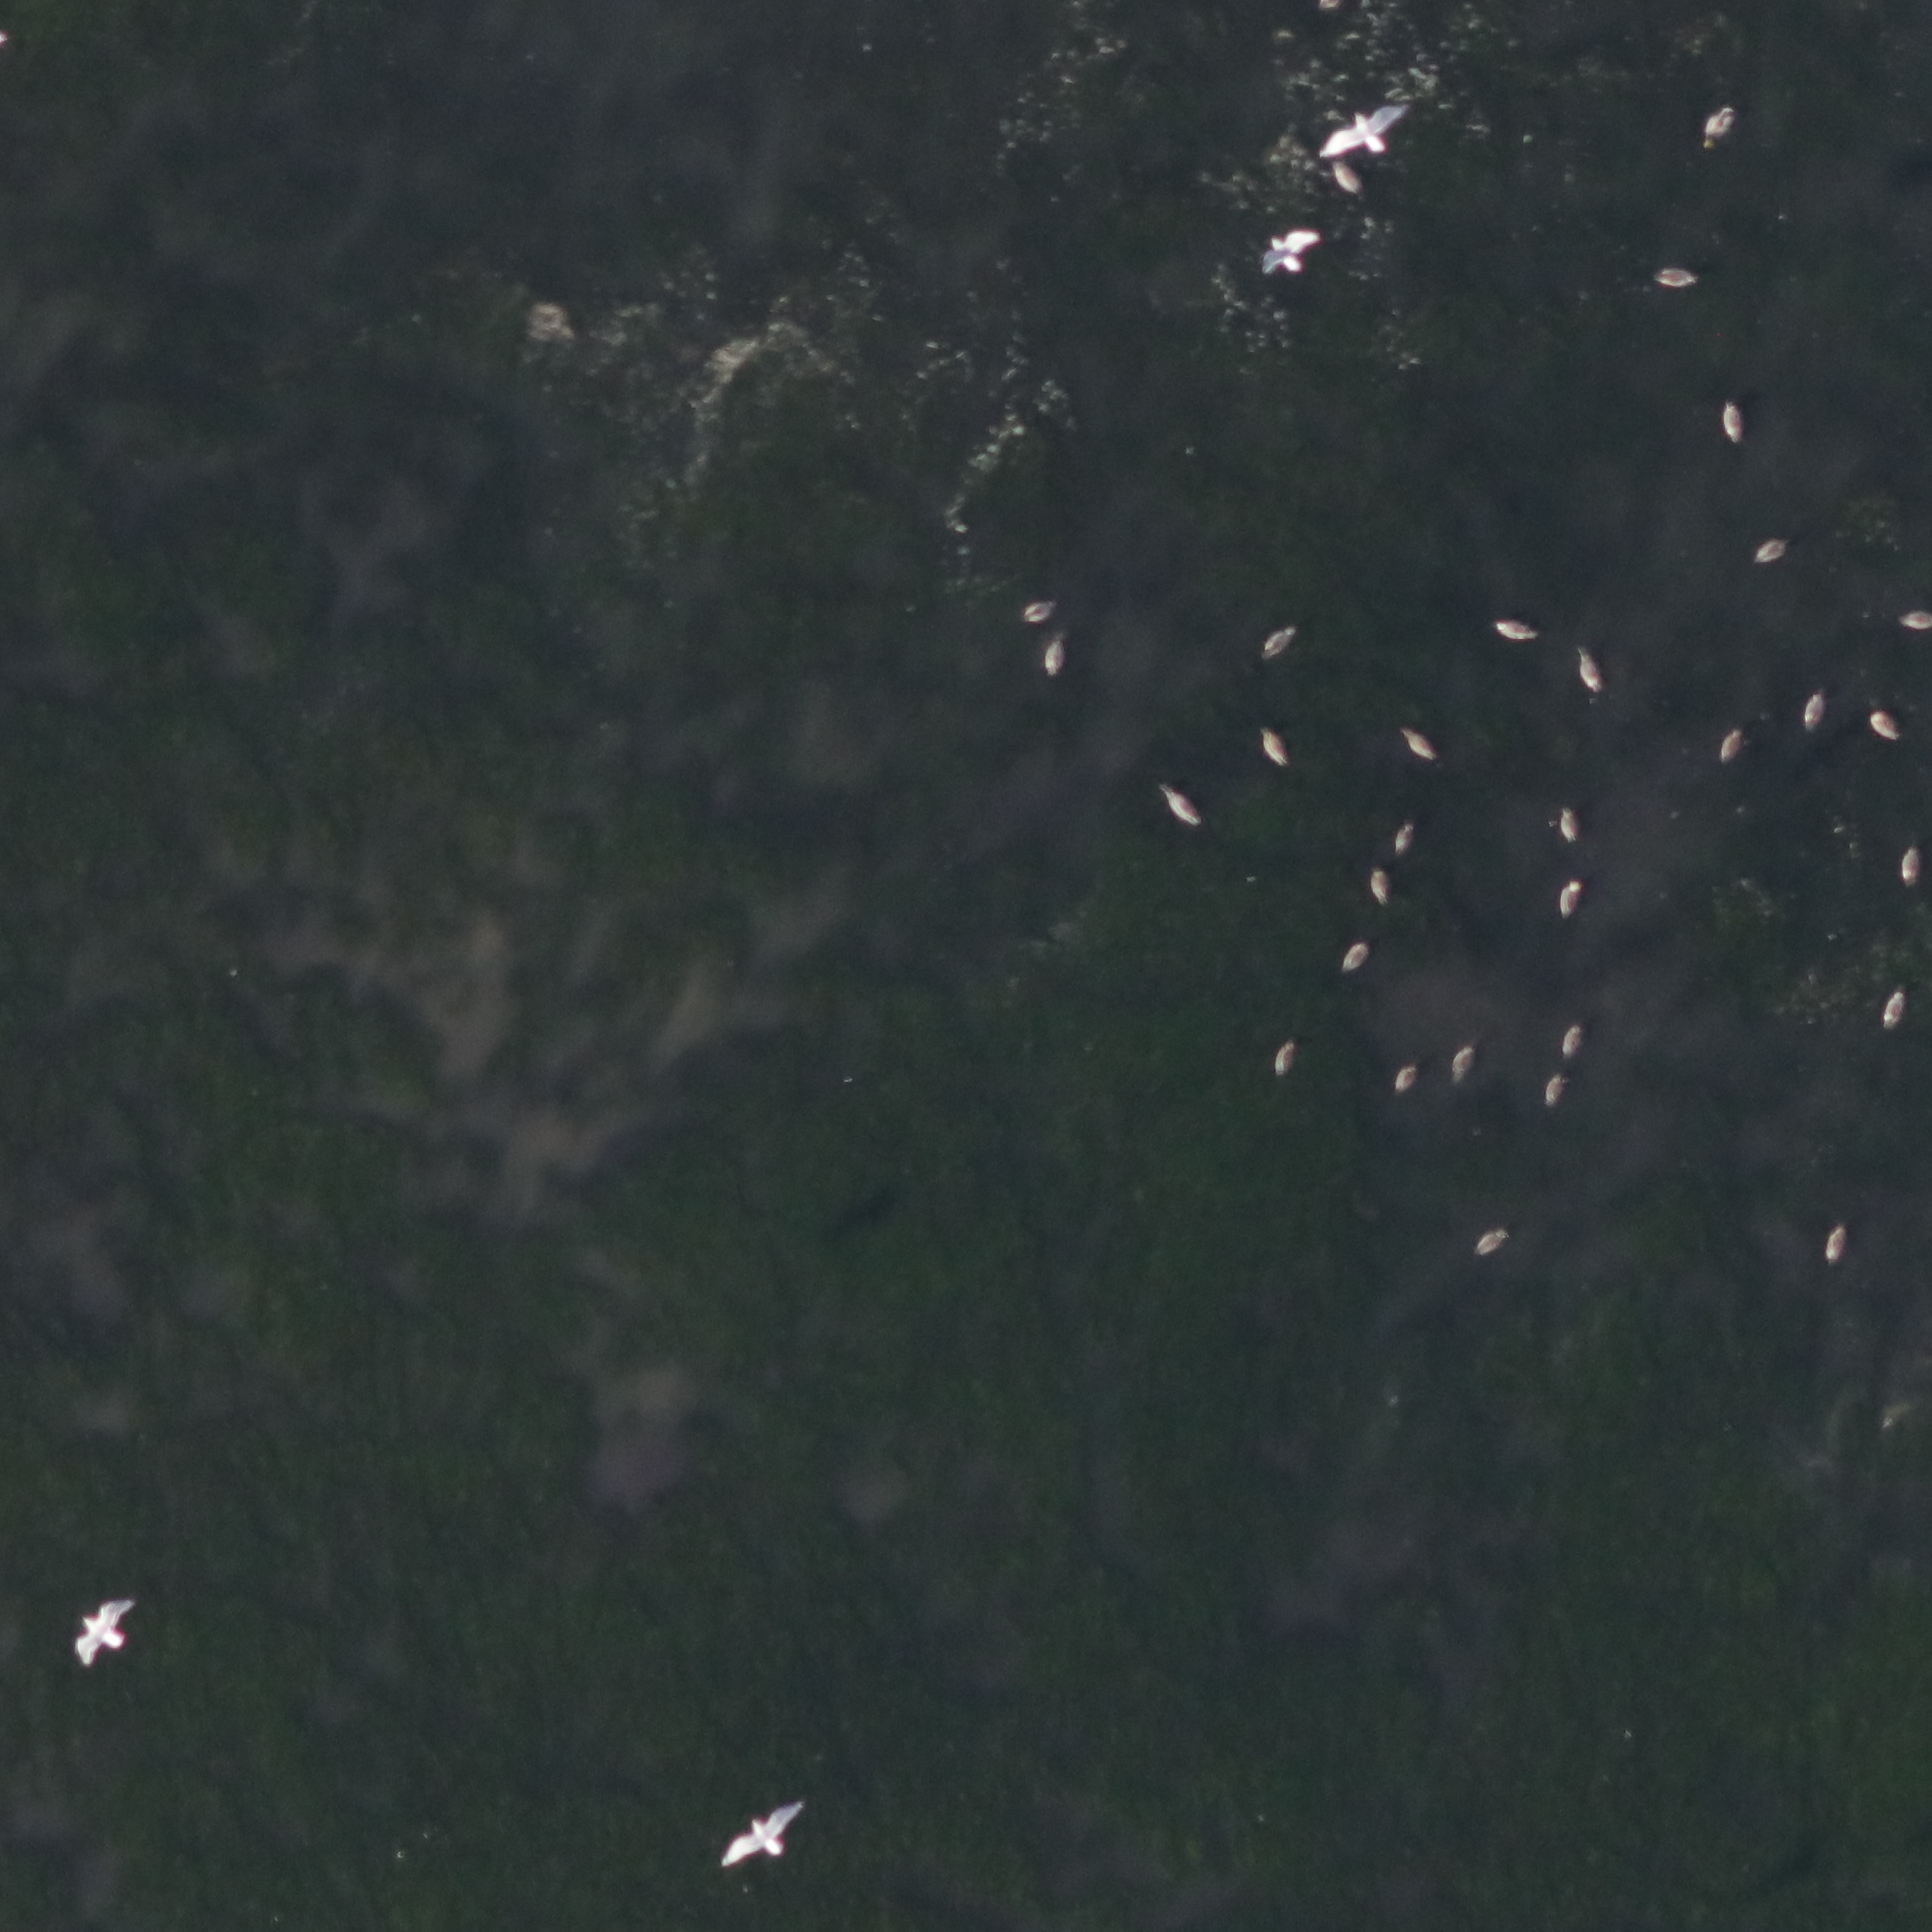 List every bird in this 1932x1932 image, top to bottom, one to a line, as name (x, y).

other bird (1332, 1)
other bird (1724, 118)
gull (1370, 133)
other bird (1346, 174)
gull (1284, 255)
other bird (1680, 278)
other bird (1727, 426)
other bird (1772, 547)
other bird (1036, 621)
other bird (1922, 621)
other bird (1507, 629)
other bird (1278, 638)
other bird (1051, 655)
other bird (1590, 673)
other bird (1812, 711)
other bird (1880, 723)
other bird (1418, 741)
other bird (1731, 746)
other bird (1275, 747)
other bird (1182, 805)
other bird (1565, 821)
other bird (1401, 844)
other bird (1912, 867)
other bird (1378, 886)
other bird (1564, 901)
other bird (1355, 959)
other bird (1890, 1014)
other bird (1571, 1040)
other bird (1281, 1059)
other bird (1457, 1062)
other bird (1404, 1073)
other bird (1550, 1093)
other bird (1837, 1241)
other bird (1492, 1244)
gull (105, 1636)
gull (776, 1841)